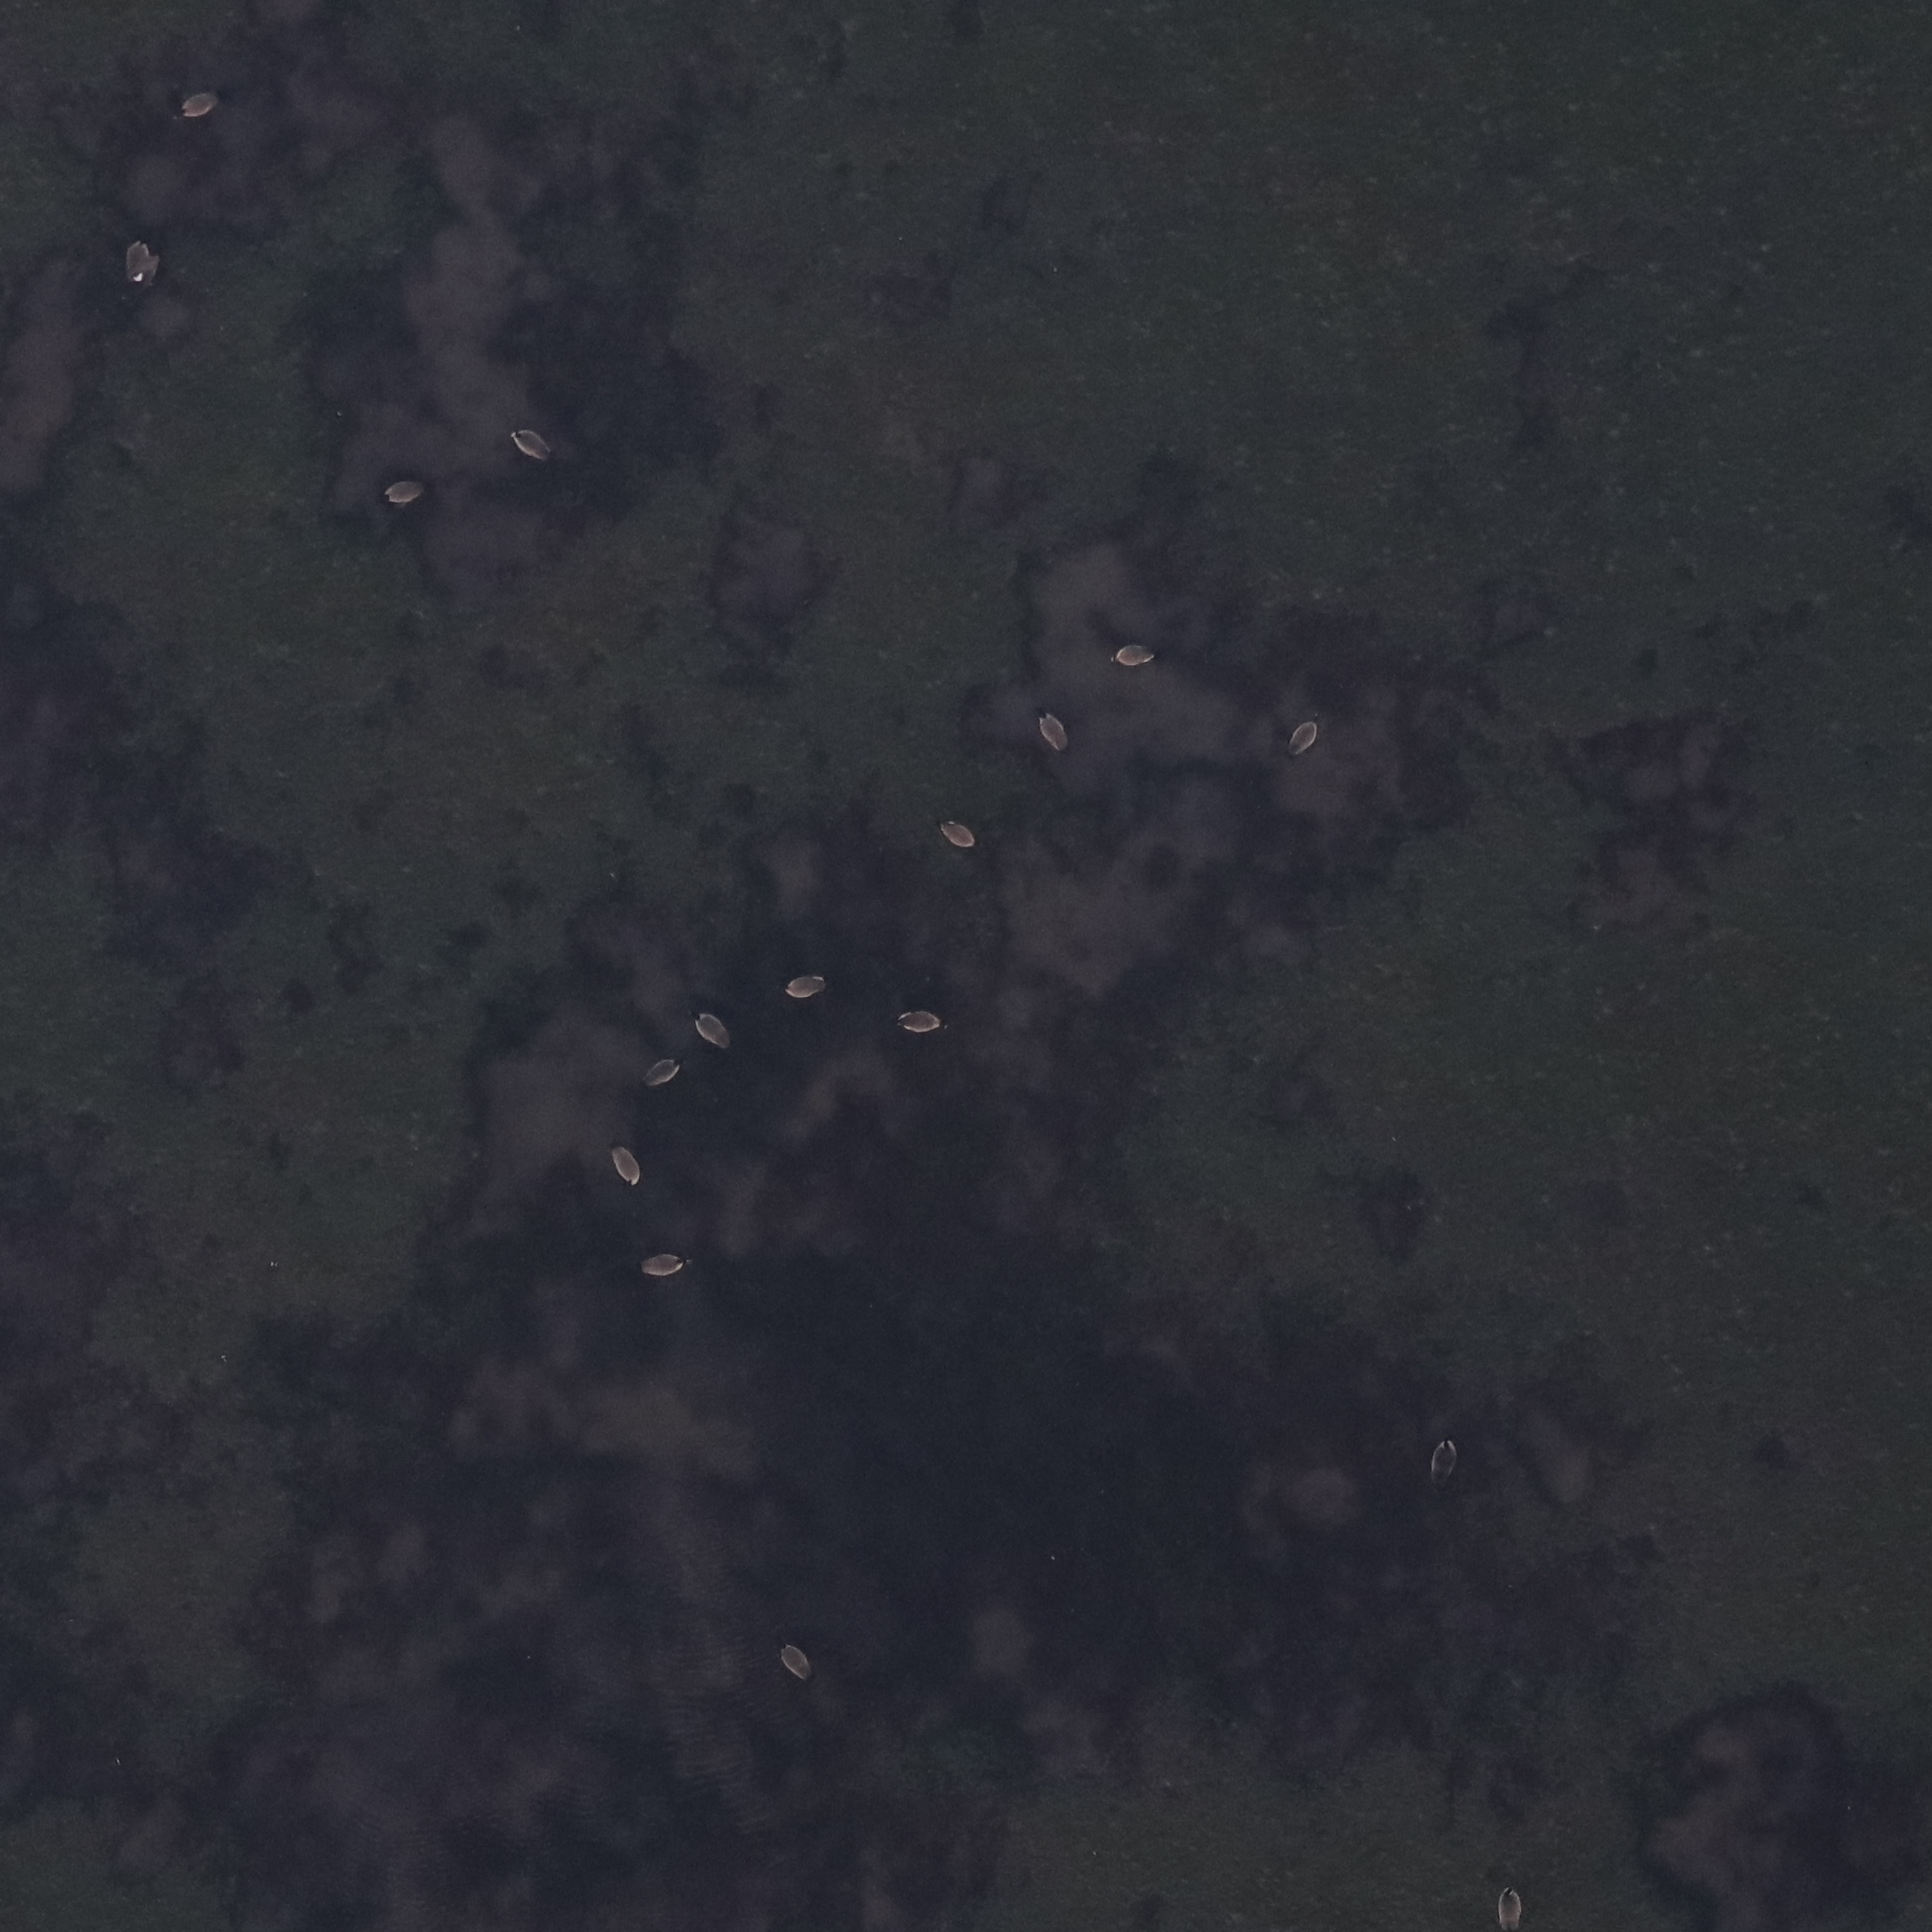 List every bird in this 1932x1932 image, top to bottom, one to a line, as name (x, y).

Canada goose (199, 105)
Canada goose (141, 263)
Canada goose (533, 445)
Canada goose (403, 494)
Canada goose (1135, 655)
Canada goose (1053, 732)
Canada goose (1303, 738)
Canada goose (957, 834)
Canada goose (804, 987)
Canada goose (920, 1021)
Canada goose (713, 1030)
Canada goose (661, 1073)
Canada goose (625, 1164)
Canada goose (662, 1263)
Canada goose (1445, 1462)
Canada goose (795, 1659)
Canada goose (1510, 1911)